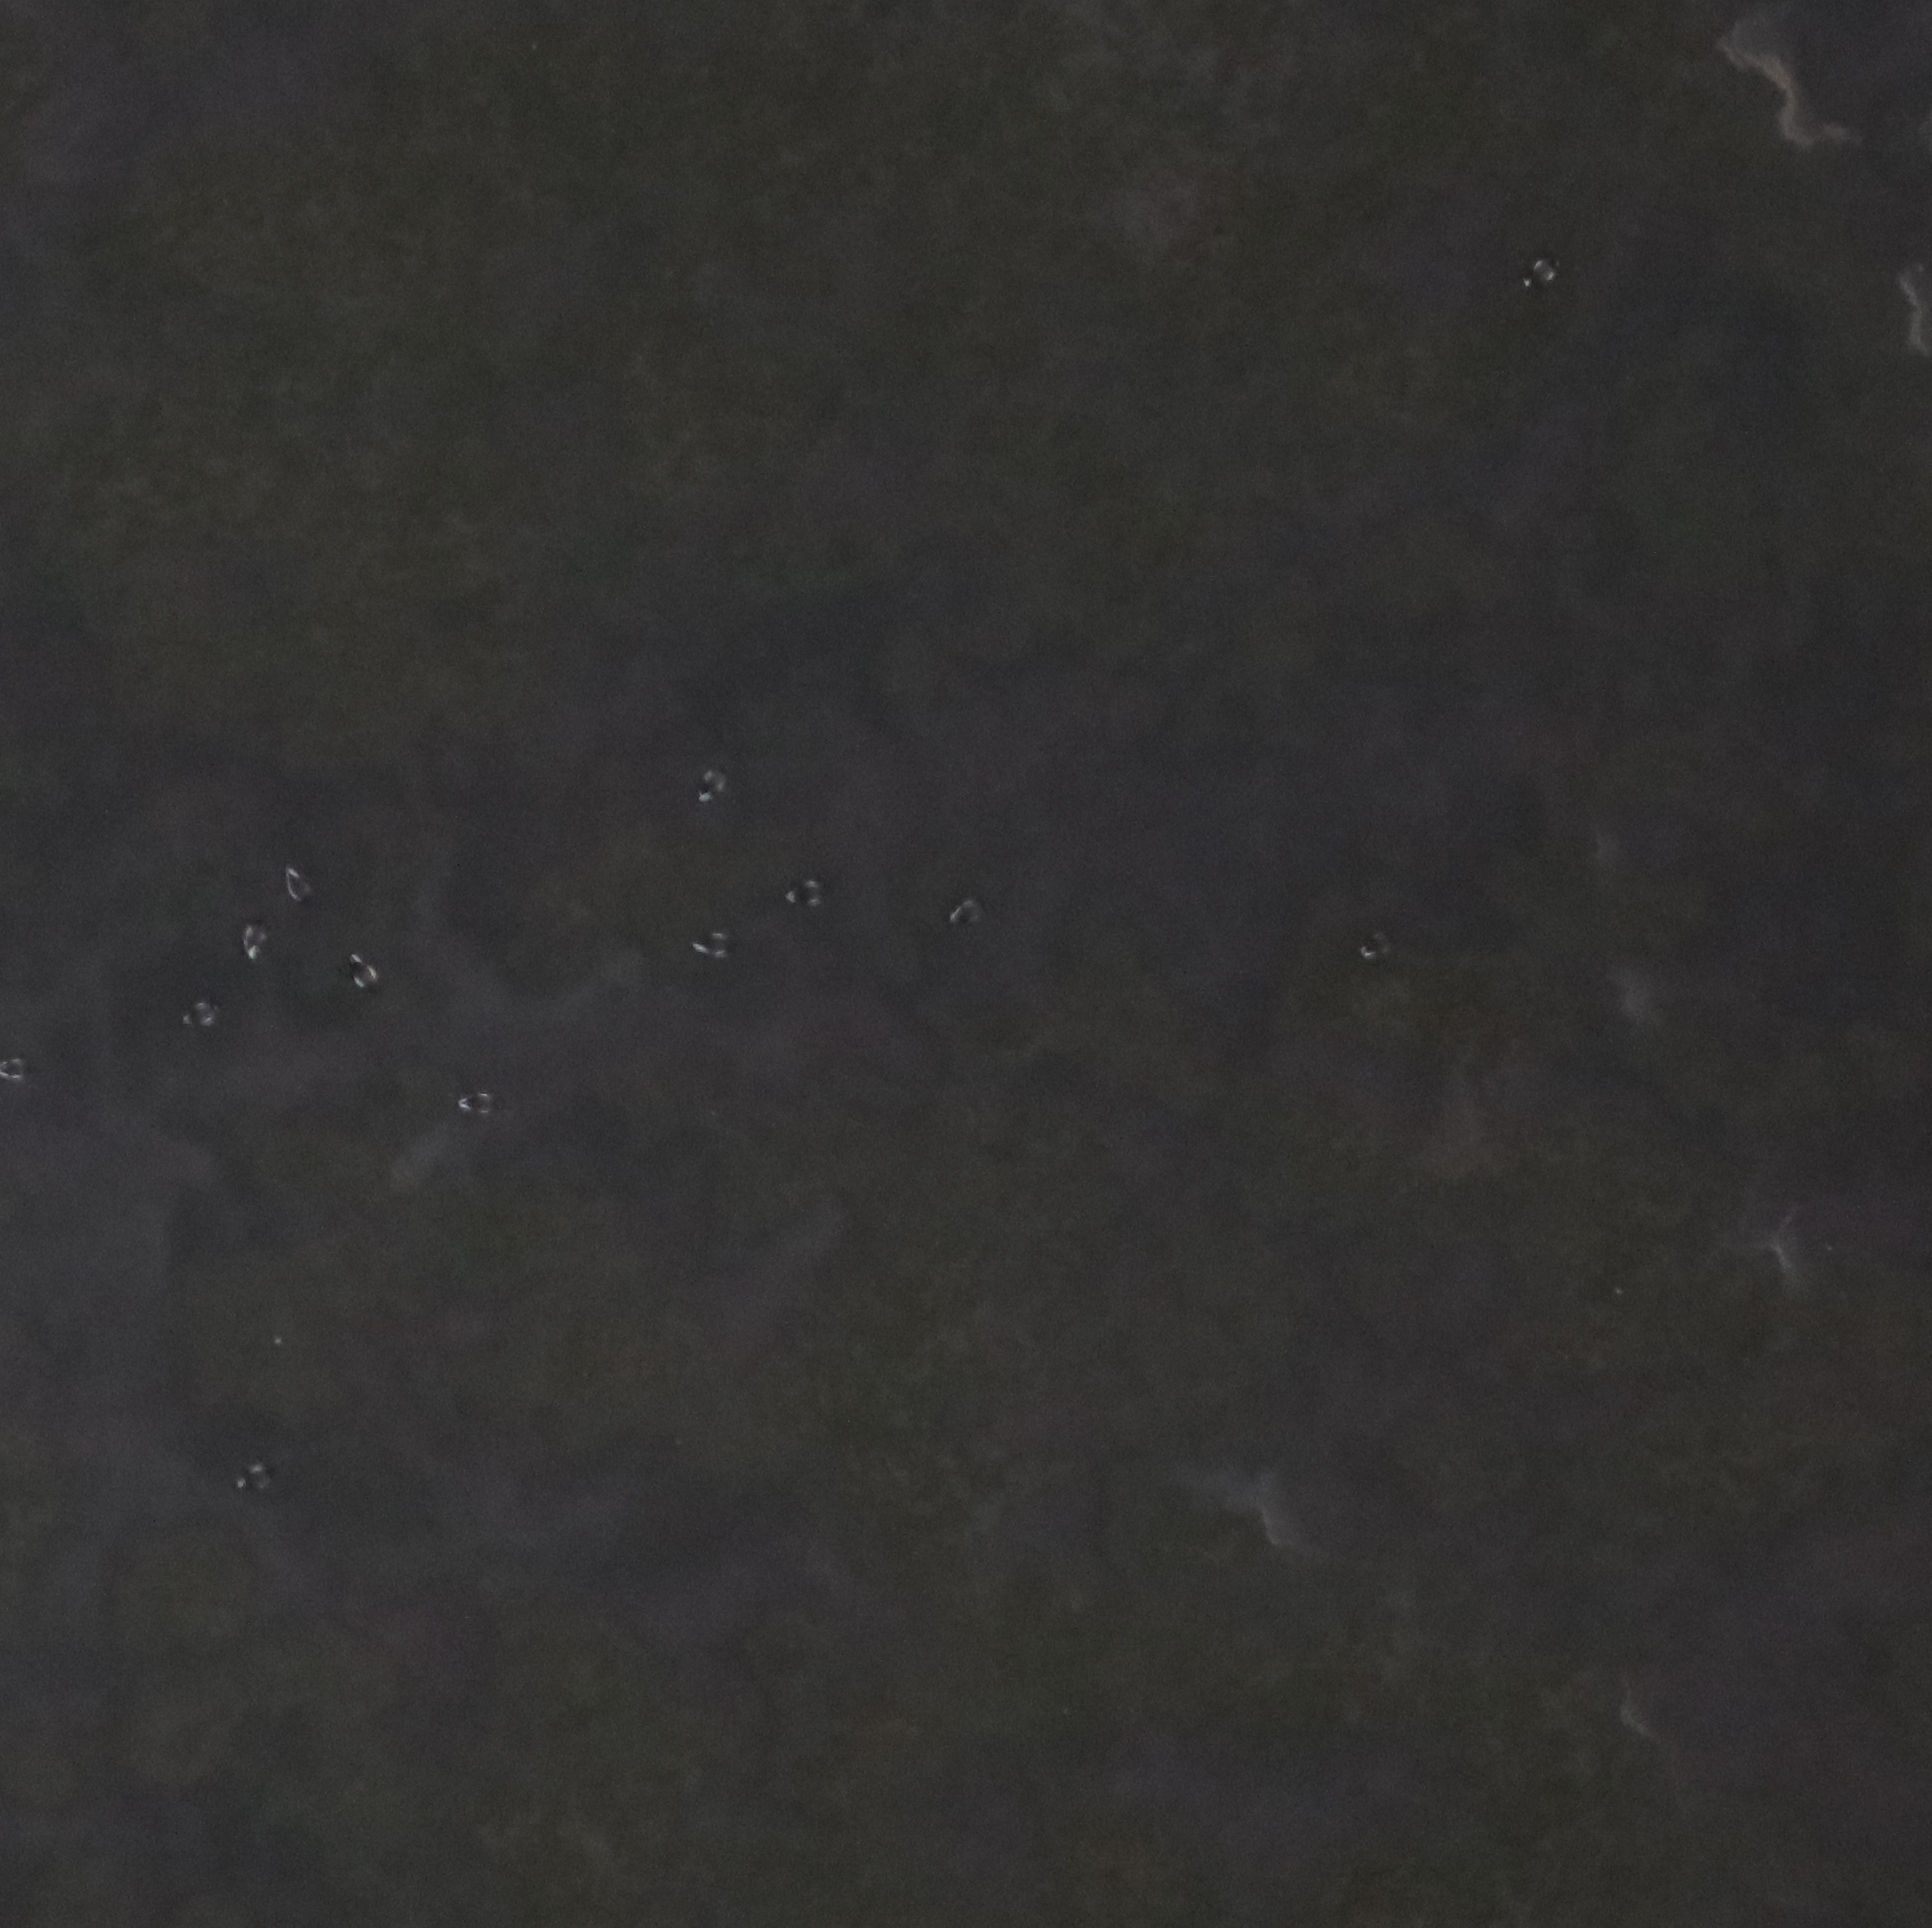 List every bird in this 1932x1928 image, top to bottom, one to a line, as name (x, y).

brant (1543, 271)
brant (714, 784)
brant (298, 887)
brant (805, 893)
brant (965, 916)
brant (255, 938)
brant (1375, 942)
brant (714, 947)
brant (365, 973)
brant (201, 1014)
brant (8, 1065)
brant (481, 1103)
brant (254, 1477)